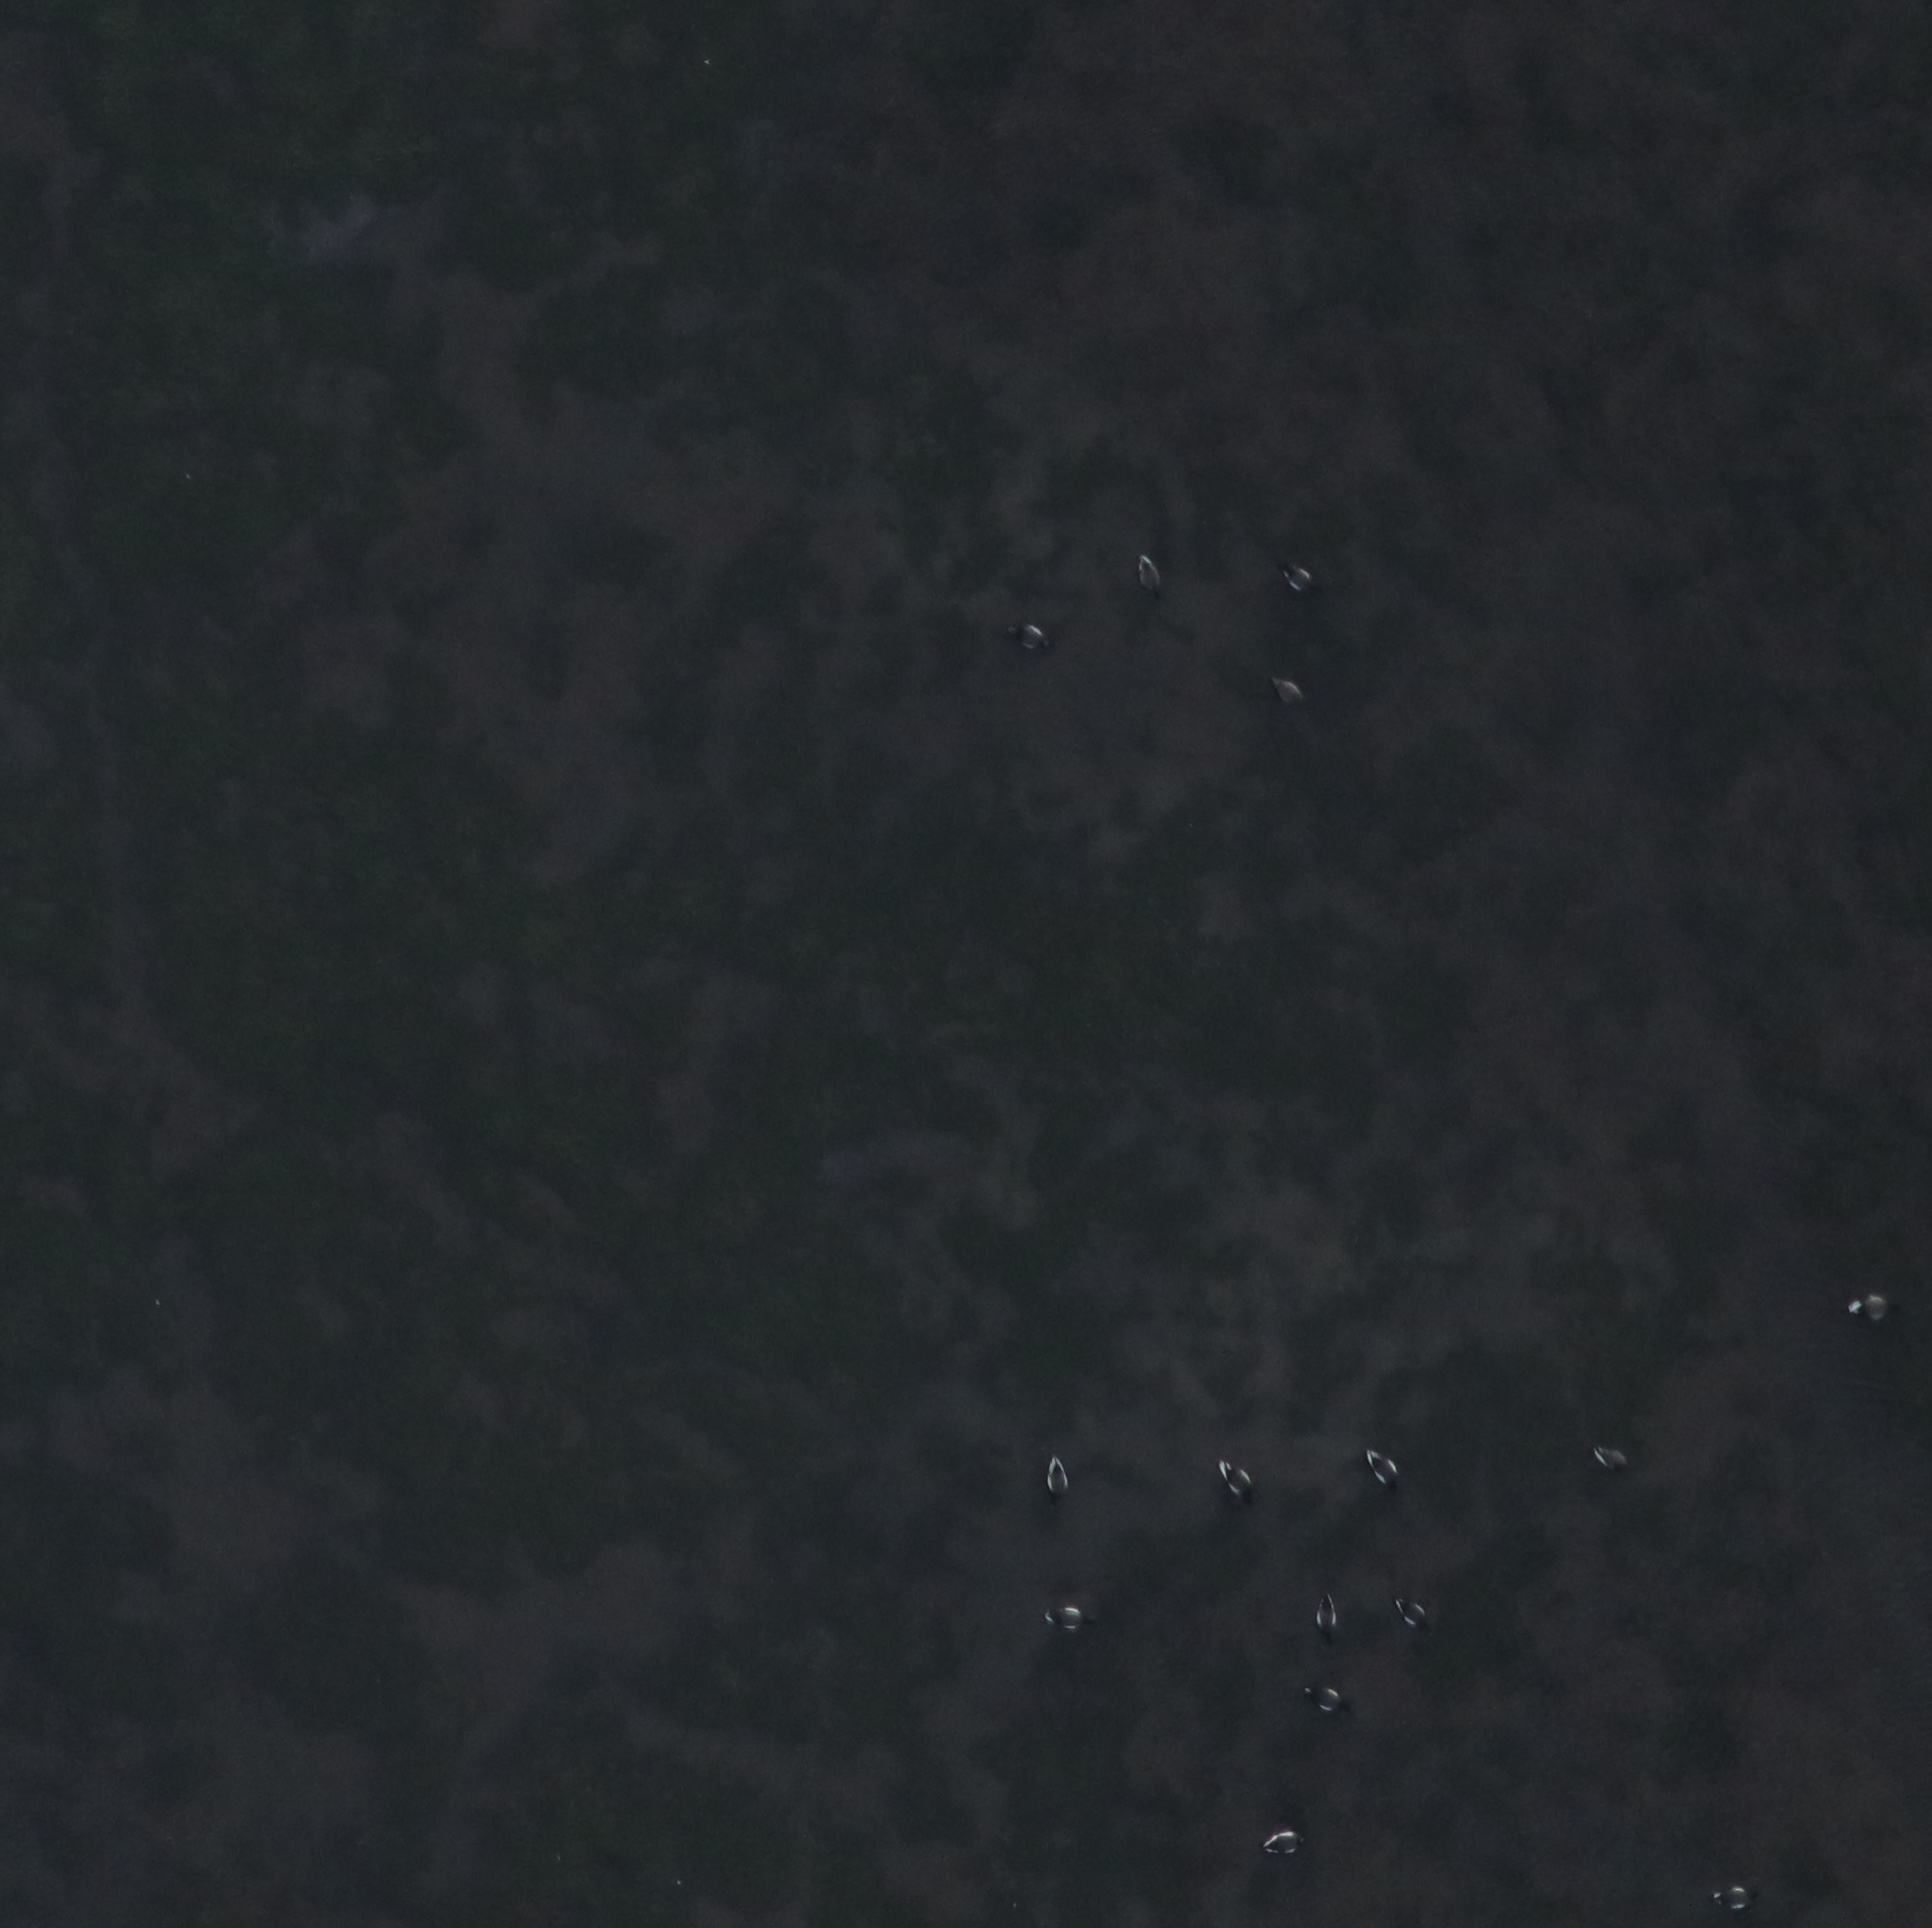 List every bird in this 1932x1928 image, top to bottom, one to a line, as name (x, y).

brant (1148, 574)
brant (1299, 577)
brant (1029, 638)
brant (1290, 691)
brant (1872, 1308)
brant (1612, 1457)
brant (1383, 1467)
brant (1057, 1478)
brant (1239, 1481)
brant (1414, 1615)
brant (1328, 1616)
brant (1068, 1617)
brant (1328, 1700)
brant (1284, 1844)
brant (1737, 1902)